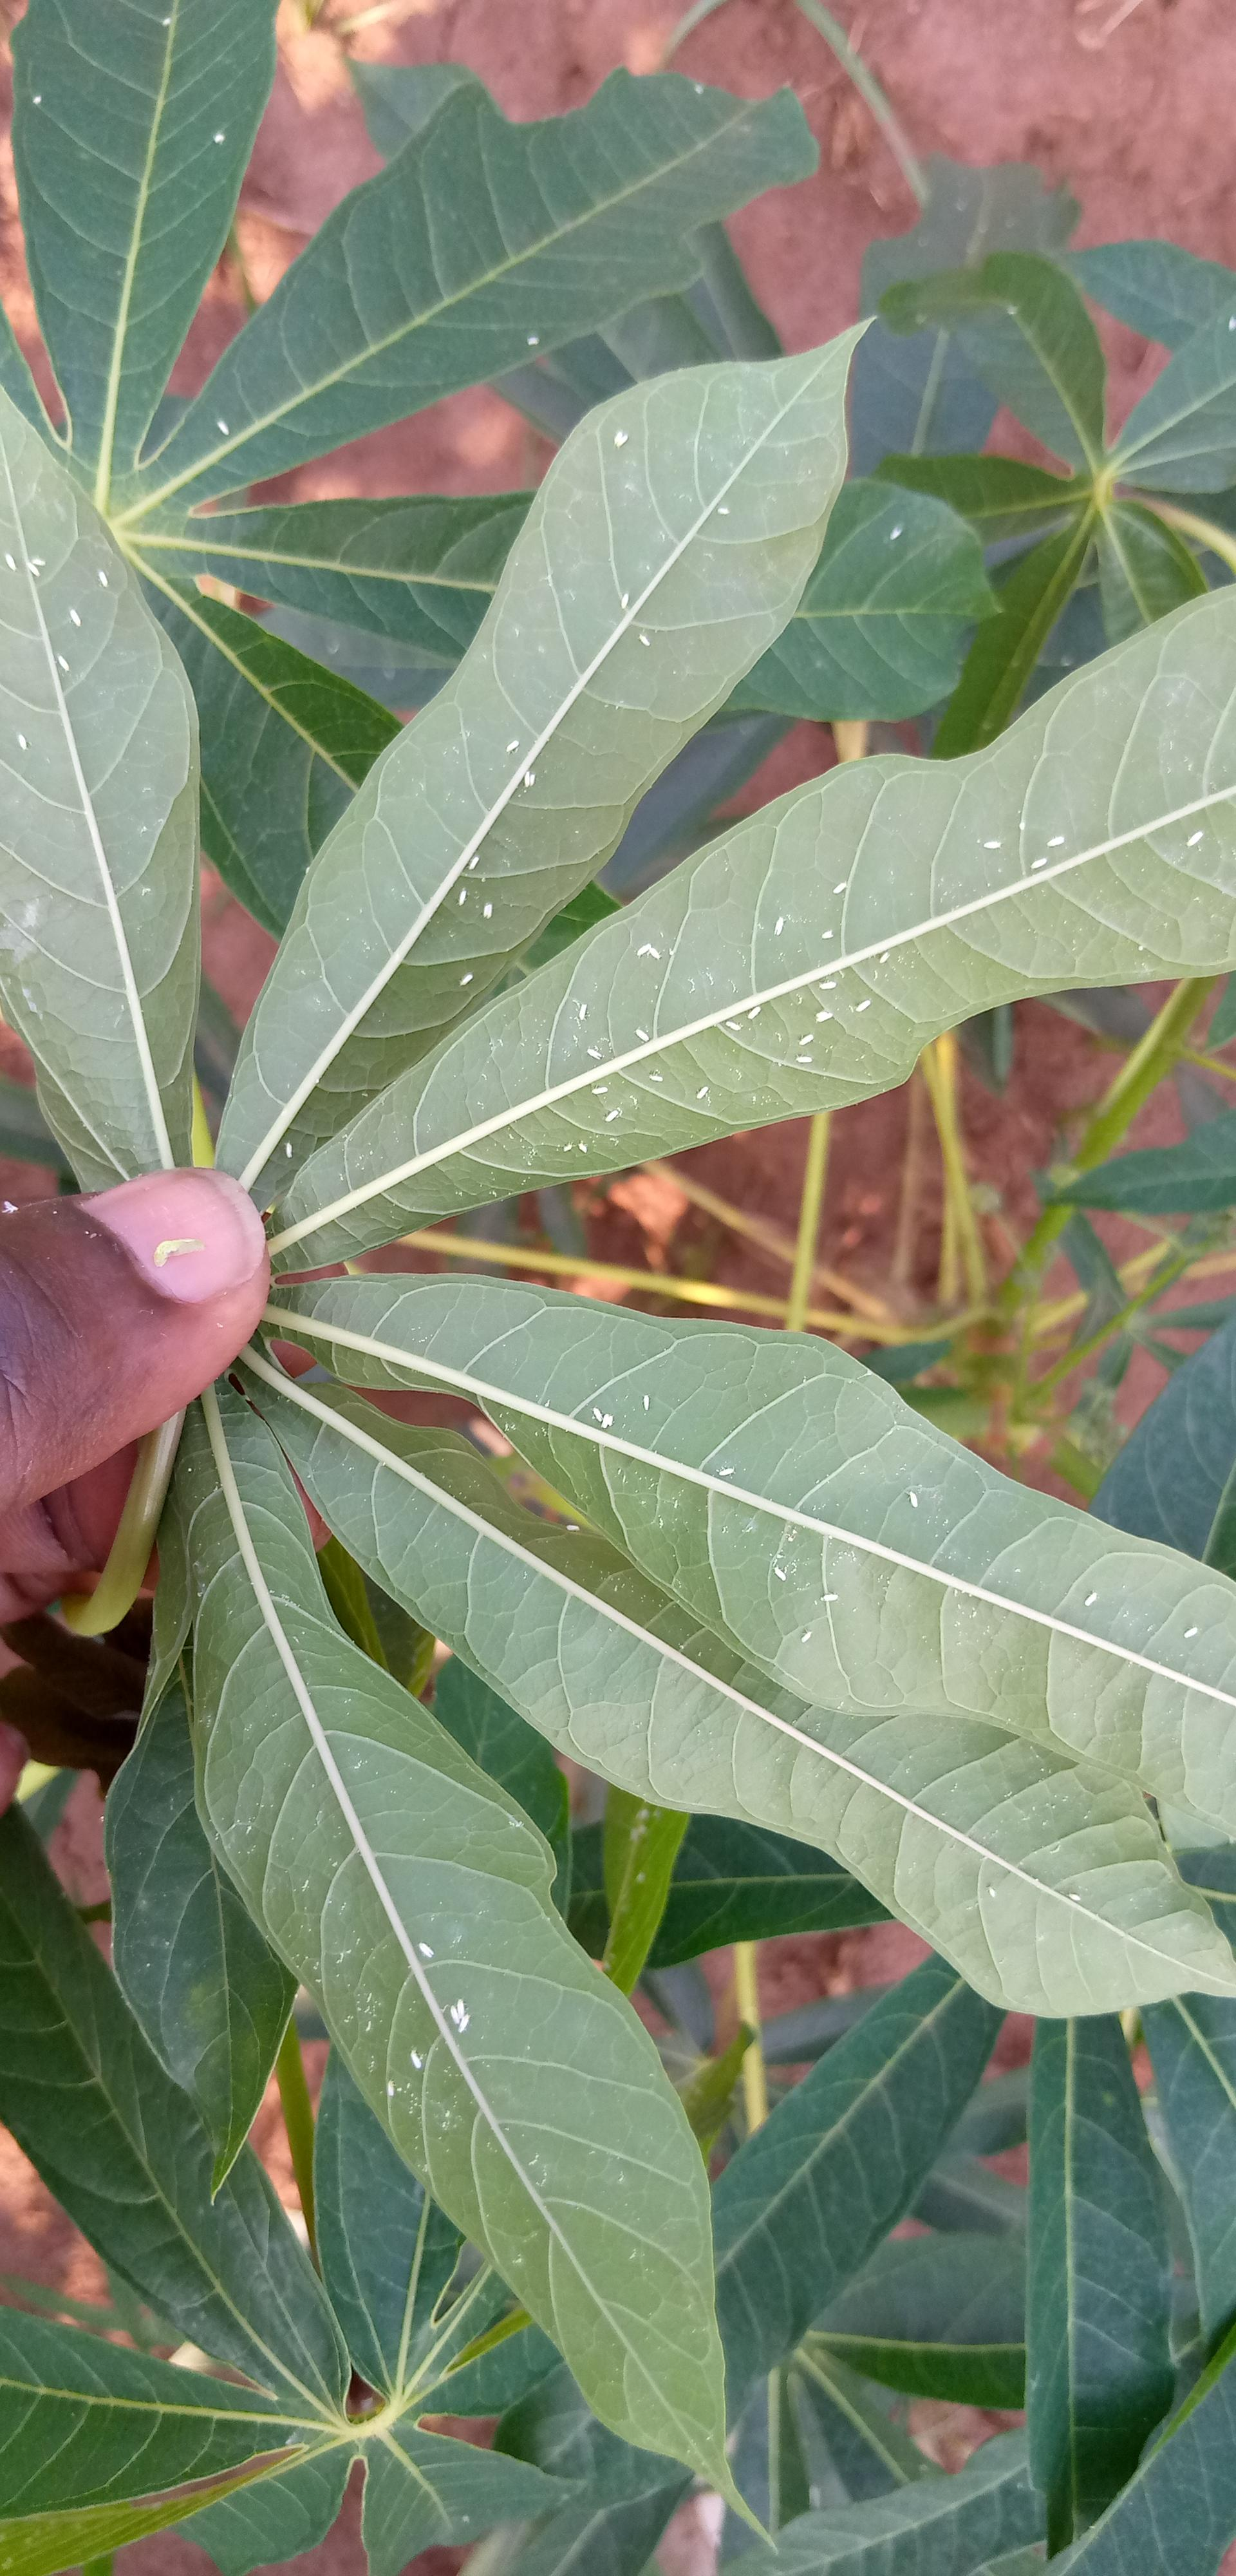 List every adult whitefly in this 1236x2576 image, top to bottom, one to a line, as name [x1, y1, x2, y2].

whitefly [160, 14, 174, 28]
whitefly [30, 94, 45, 108]
whitefly [210, 131, 226, 147]
whitefly [524, 335, 542, 346]
whitefly [214, 419, 234, 437]
whitefly [611, 428, 632, 449]
whitefly [714, 504, 731, 517]
whitefly [886, 525, 905, 543]
whitefly [2, 551, 20, 574]
whitefly [30, 556, 48, 567]
whitefly [26, 560, 41, 580]
whitefly [96, 567, 110, 589]
whitefly [619, 591, 630, 612]
whitefly [66, 606, 84, 630]
whitefly [637, 631, 651, 649]
whitefly [56, 653, 71, 674]
whitefly [17, 733, 28, 752]
whitefly [501, 738, 523, 753]
whitefly [522, 770, 536, 791]
whitefly [1185, 828, 1206, 848]
whitefly [1044, 833, 1070, 850]
whitefly [981, 838, 1002, 852]
whitefly [468, 855, 482, 871]
whitefly [1027, 857, 1052, 871]
whitefly [832, 880, 850, 895]
whitefly [456, 889, 469, 908]
whitefly [481, 902, 496, 922]
whitefly [772, 914, 786, 936]
whitefly [819, 928, 836, 942]
whitefly [635, 942, 651, 957]
whitefly [649, 946, 663, 960]
whitefly [877, 951, 892, 967]
whitefly [459, 972, 476, 987]
whitefly [817, 978, 839, 992]
whitefly [854, 998, 872, 1013]
whitefly [577, 1000, 590, 1021]
whitefly [746, 1005, 764, 1021]
whitefly [814, 1007, 835, 1025]
whitefly [724, 1018, 742, 1033]
whitefly [633, 1027, 651, 1043]
whitefly [797, 1032, 817, 1046]
whitefly [585, 1046, 603, 1061]
whitefly [794, 1054, 816, 1065]
whitefly [646, 1072, 664, 1084]
whitefly [591, 1083, 608, 1099]
whitefly [695, 1083, 712, 1101]
whitefly [603, 1108, 620, 1124]
whitefly [285, 1139, 295, 1161]
whitefly [576, 1141, 588, 1155]
whitefly [561, 1141, 574, 1153]
whitefly [641, 1393, 652, 1414]
whitefly [590, 1406, 603, 1423]
whitefly [600, 1413, 617, 1432]
whitefly [716, 1464, 737, 1478]
whitefly [906, 1488, 924, 1511]
whitefly [565, 1522, 583, 1533]
whitefly [771, 1564, 787, 1584]
whitefly [1083, 1589, 1098, 1609]
whitefly [818, 1590, 840, 1604]
whitefly [1181, 1624, 1201, 1640]
whitefly [799, 1627, 814, 1645]
whitefly [985, 1884, 1000, 1900]
whitefly [1066, 1891, 1083, 1903]
whitefly [417, 1940, 436, 1959]
whitefly [456, 1997, 467, 2019]
whitefly [449, 2002, 460, 2024]
whitefly [456, 2015, 473, 2034]
whitefly [409, 2047, 424, 2069]
whitefly [386, 2079, 397, 2099]